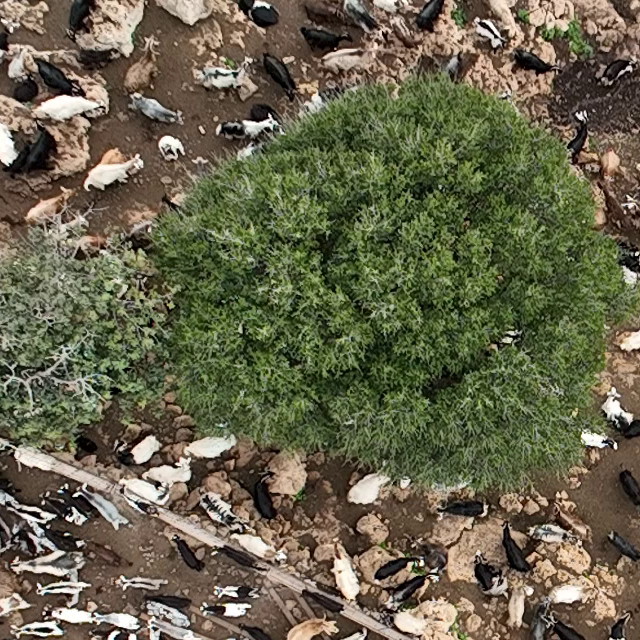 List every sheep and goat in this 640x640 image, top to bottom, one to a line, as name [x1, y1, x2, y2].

goat [63, 0, 100, 41]
goat [234, 1, 280, 24]
goat [304, 1, 354, 26]
goat [344, 1, 389, 40]
goat [374, 1, 414, 13]
goat [417, 1, 445, 31]
goat [488, 1, 521, 38]
goat [390, 17, 420, 48]
goat [474, 18, 506, 49]
goat [300, 27, 353, 49]
goat [0, 32, 7, 76]
goat [124, 35, 158, 94]
goat [319, 42, 376, 74]
goat [8, 48, 29, 78]
goat [374, 49, 411, 82]
goat [512, 49, 561, 76]
goat [262, 53, 298, 103]
goat [448, 53, 479, 80]
goat [201, 56, 253, 88]
goat [33, 57, 87, 97]
goat [599, 60, 635, 86]
goat [13, 77, 36, 102]
goat [297, 85, 346, 120]
goat [131, 92, 185, 125]
goat [32, 95, 100, 121]
goat [0, 102, 18, 166]
goat [251, 103, 286, 137]
goat [566, 111, 588, 163]
goat [213, 112, 277, 139]
goat [22, 117, 56, 175]
goat [157, 135, 186, 161]
goat [2, 139, 33, 170]
goat [239, 142, 259, 158]
goat [602, 148, 620, 184]
goat [83, 154, 143, 191]
goat [598, 182, 625, 230]
goat [23, 187, 72, 223]
goat [161, 195, 188, 219]
goat [621, 200, 639, 246]
goat [47, 214, 85, 240]
goat [121, 223, 161, 252]
goat [62, 238, 111, 250]
goat [623, 248, 639, 290]
goat [621, 317, 639, 352]
goat [600, 389, 632, 426]
goat [622, 404, 639, 441]
goat [185, 423, 239, 457]
goat [579, 428, 619, 450]
goat [75, 436, 97, 454]
goat [113, 436, 164, 466]
goat [14, 445, 56, 472]
goat [142, 456, 191, 483]
goat [619, 468, 639, 518]
goat [431, 471, 473, 490]
goat [255, 472, 277, 519]
goat [345, 473, 391, 504]
goat [0, 476, 14, 490]
goat [119, 476, 170, 505]
goat [73, 482, 129, 531]
goat [58, 483, 98, 518]
goat [119, 485, 160, 518]
goat [196, 487, 249, 532]
goat [0, 490, 15, 504]
goat [39, 492, 84, 525]
goat [6, 500, 55, 523]
goat [436, 500, 488, 520]
goat [551, 502, 593, 542]
goat [500, 520, 533, 572]
goat [527, 525, 579, 543]
goat [43, 526, 83, 551]
goat [608, 529, 639, 570]
goat [12, 530, 42, 554]
goat [232, 533, 287, 560]
goat [170, 536, 205, 573]
goat [410, 536, 449, 568]
goat [331, 537, 360, 601]
goat [75, 539, 133, 569]
goat [212, 544, 269, 573]
goat [0, 546, 27, 599]
goat [474, 549, 494, 590]
goat [11, 551, 85, 575]
goat [374, 557, 422, 583]
goat [386, 567, 439, 608]
goat [484, 570, 509, 594]
goat [114, 576, 168, 590]
goat [36, 582, 92, 596]
goat [505, 584, 525, 628]
goat [212, 585, 260, 600]
goat [548, 586, 598, 603]
goat [301, 588, 345, 614]
goat [0, 592, 34, 615]
goat [142, 593, 192, 609]
goat [530, 598, 550, 639]
goat [199, 602, 251, 618]
goat [42, 604, 93, 623]
goat [609, 609, 633, 639]
goat [394, 610, 428, 635]
goat [91, 612, 141, 629]
goat [284, 613, 337, 639]
goat [539, 614, 586, 639]
goat [147, 616, 201, 639]
goat [147, 616, 163, 639]
goat [9, 620, 64, 638]
goat [236, 623, 280, 639]
goat [312, 628, 367, 639]
goat [88, 629, 146, 639]